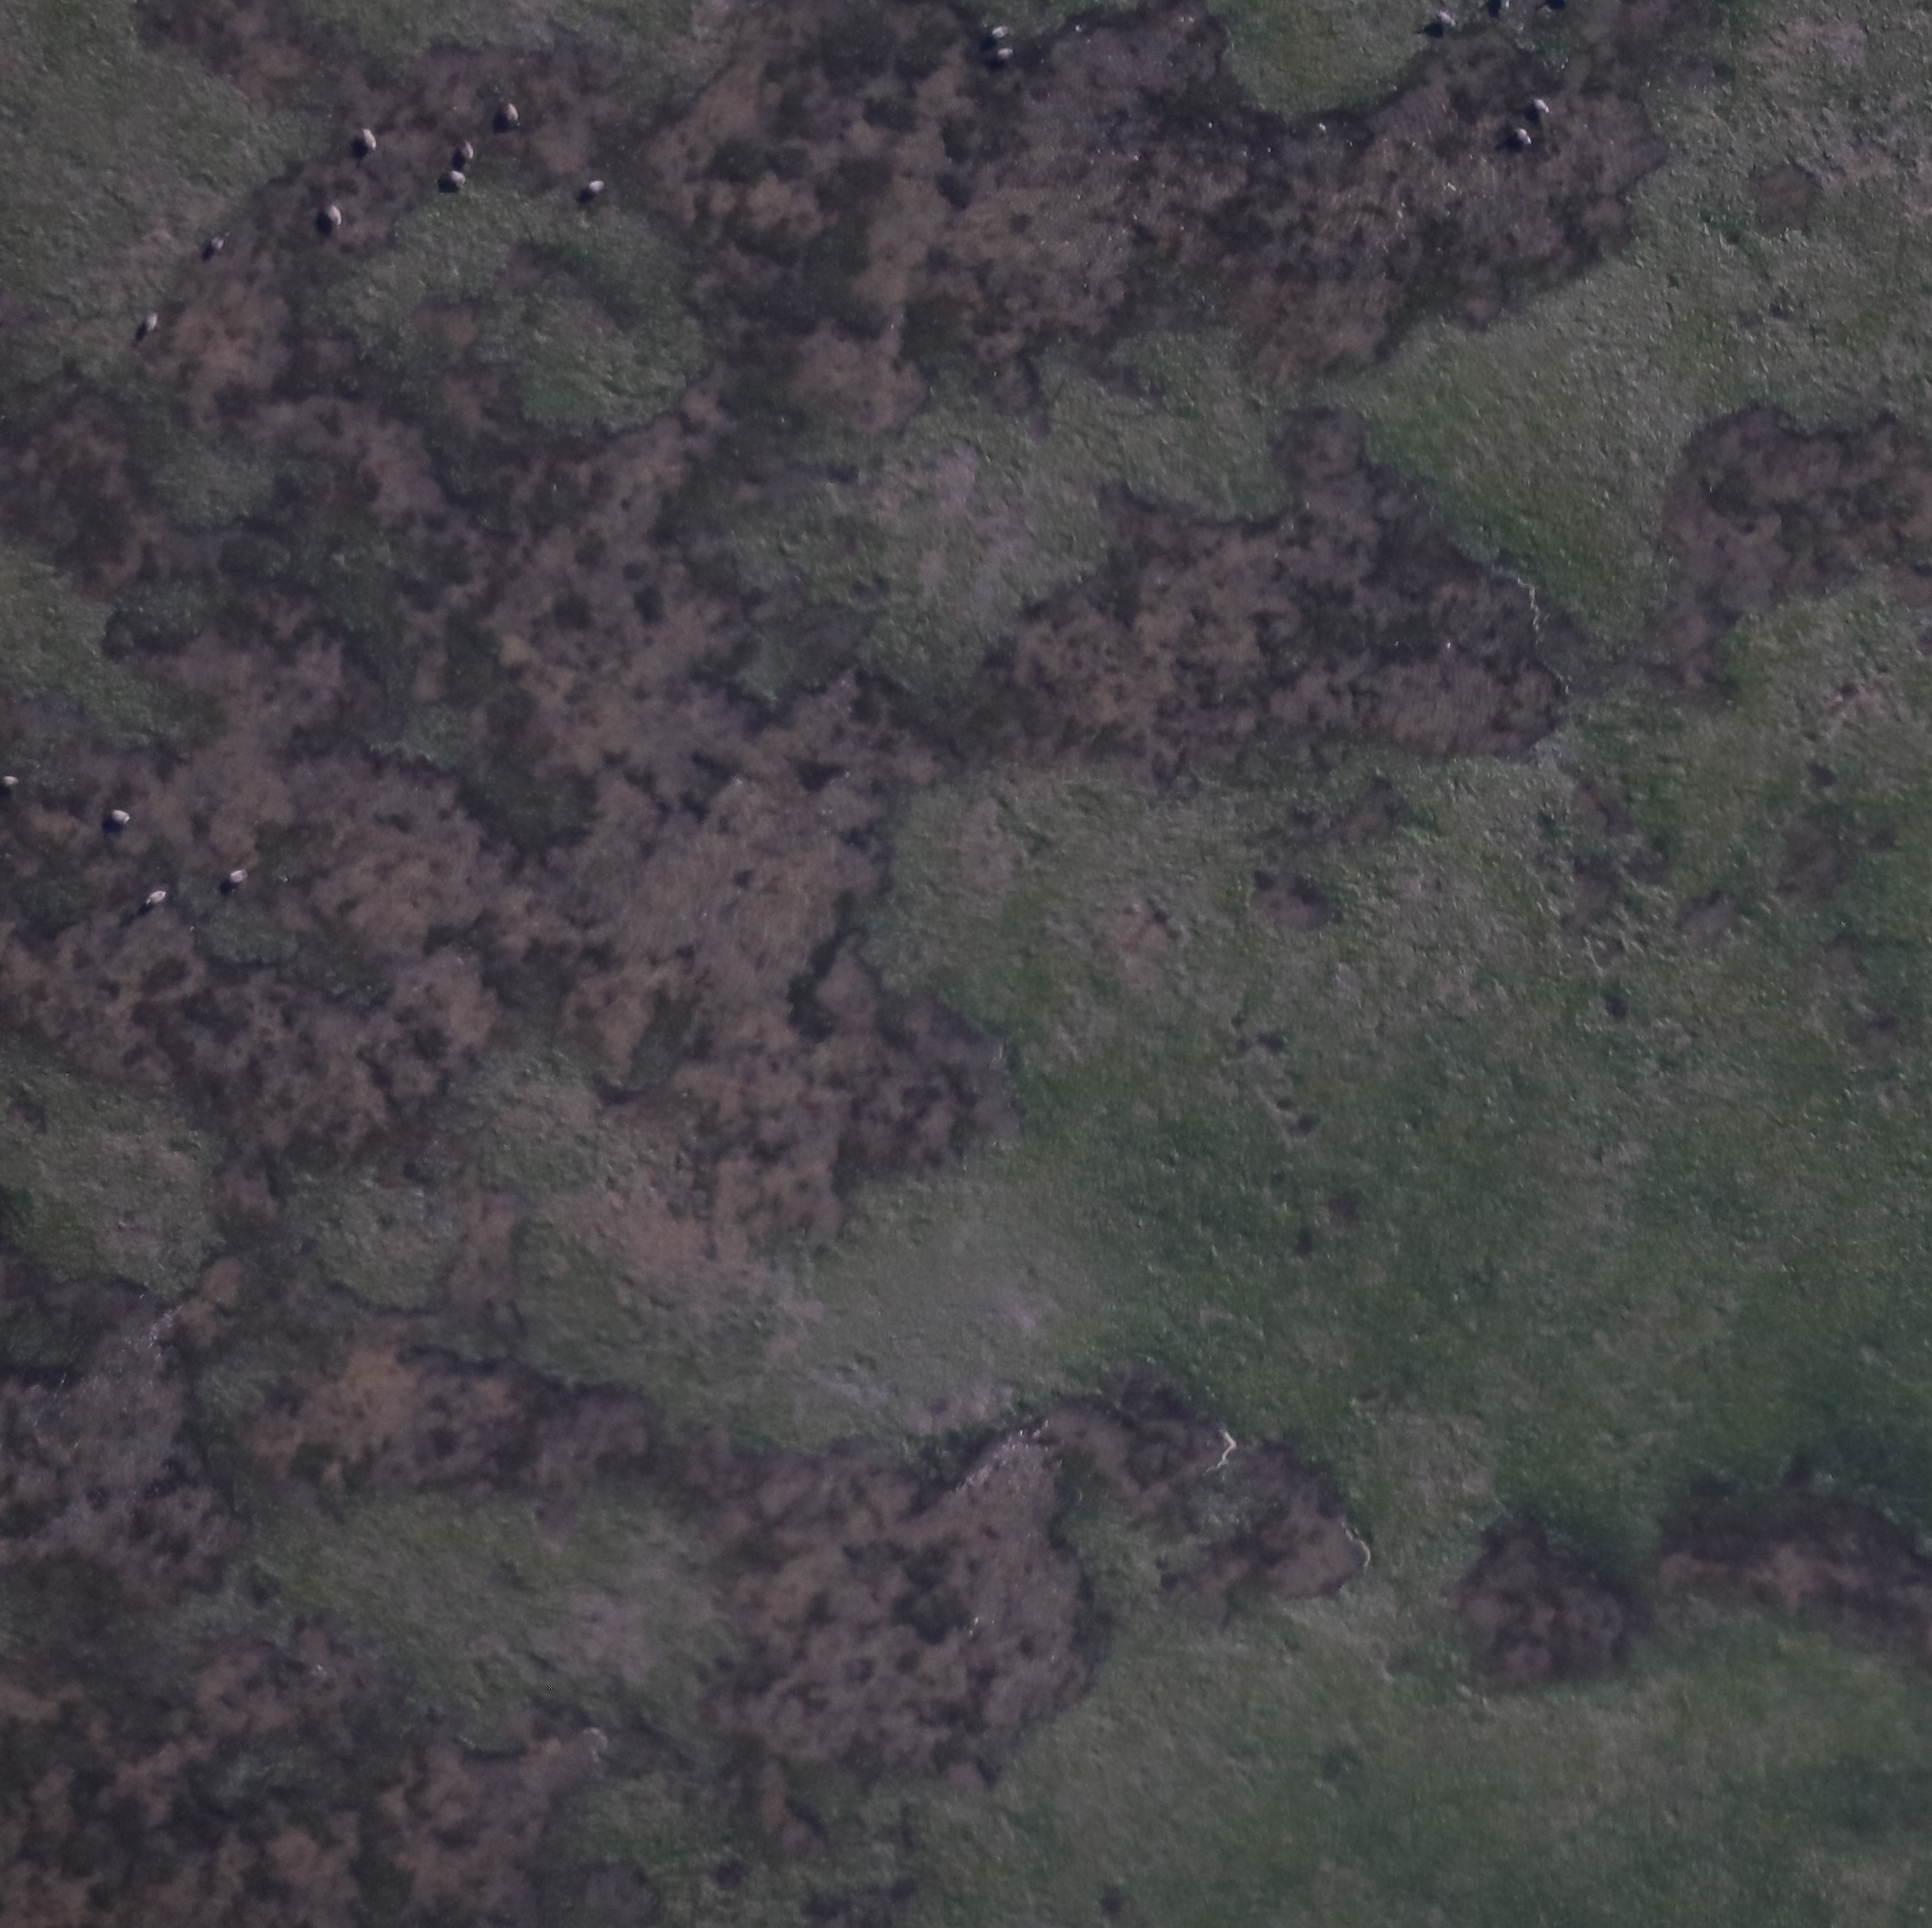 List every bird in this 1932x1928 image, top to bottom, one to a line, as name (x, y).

Canada goose (1446, 19)
Canada goose (1000, 33)
Canada goose (1004, 54)
Canada goose (1540, 104)
Canada goose (511, 113)
Canada goose (1523, 136)
Canada goose (369, 137)
Canada goose (467, 150)
Canada goose (458, 177)
Canada goose (597, 186)
Canada goose (335, 214)
Canada goose (217, 243)
Canada goose (150, 324)
Canada goose (119, 816)
Canada goose (237, 876)
Canada goose (157, 898)